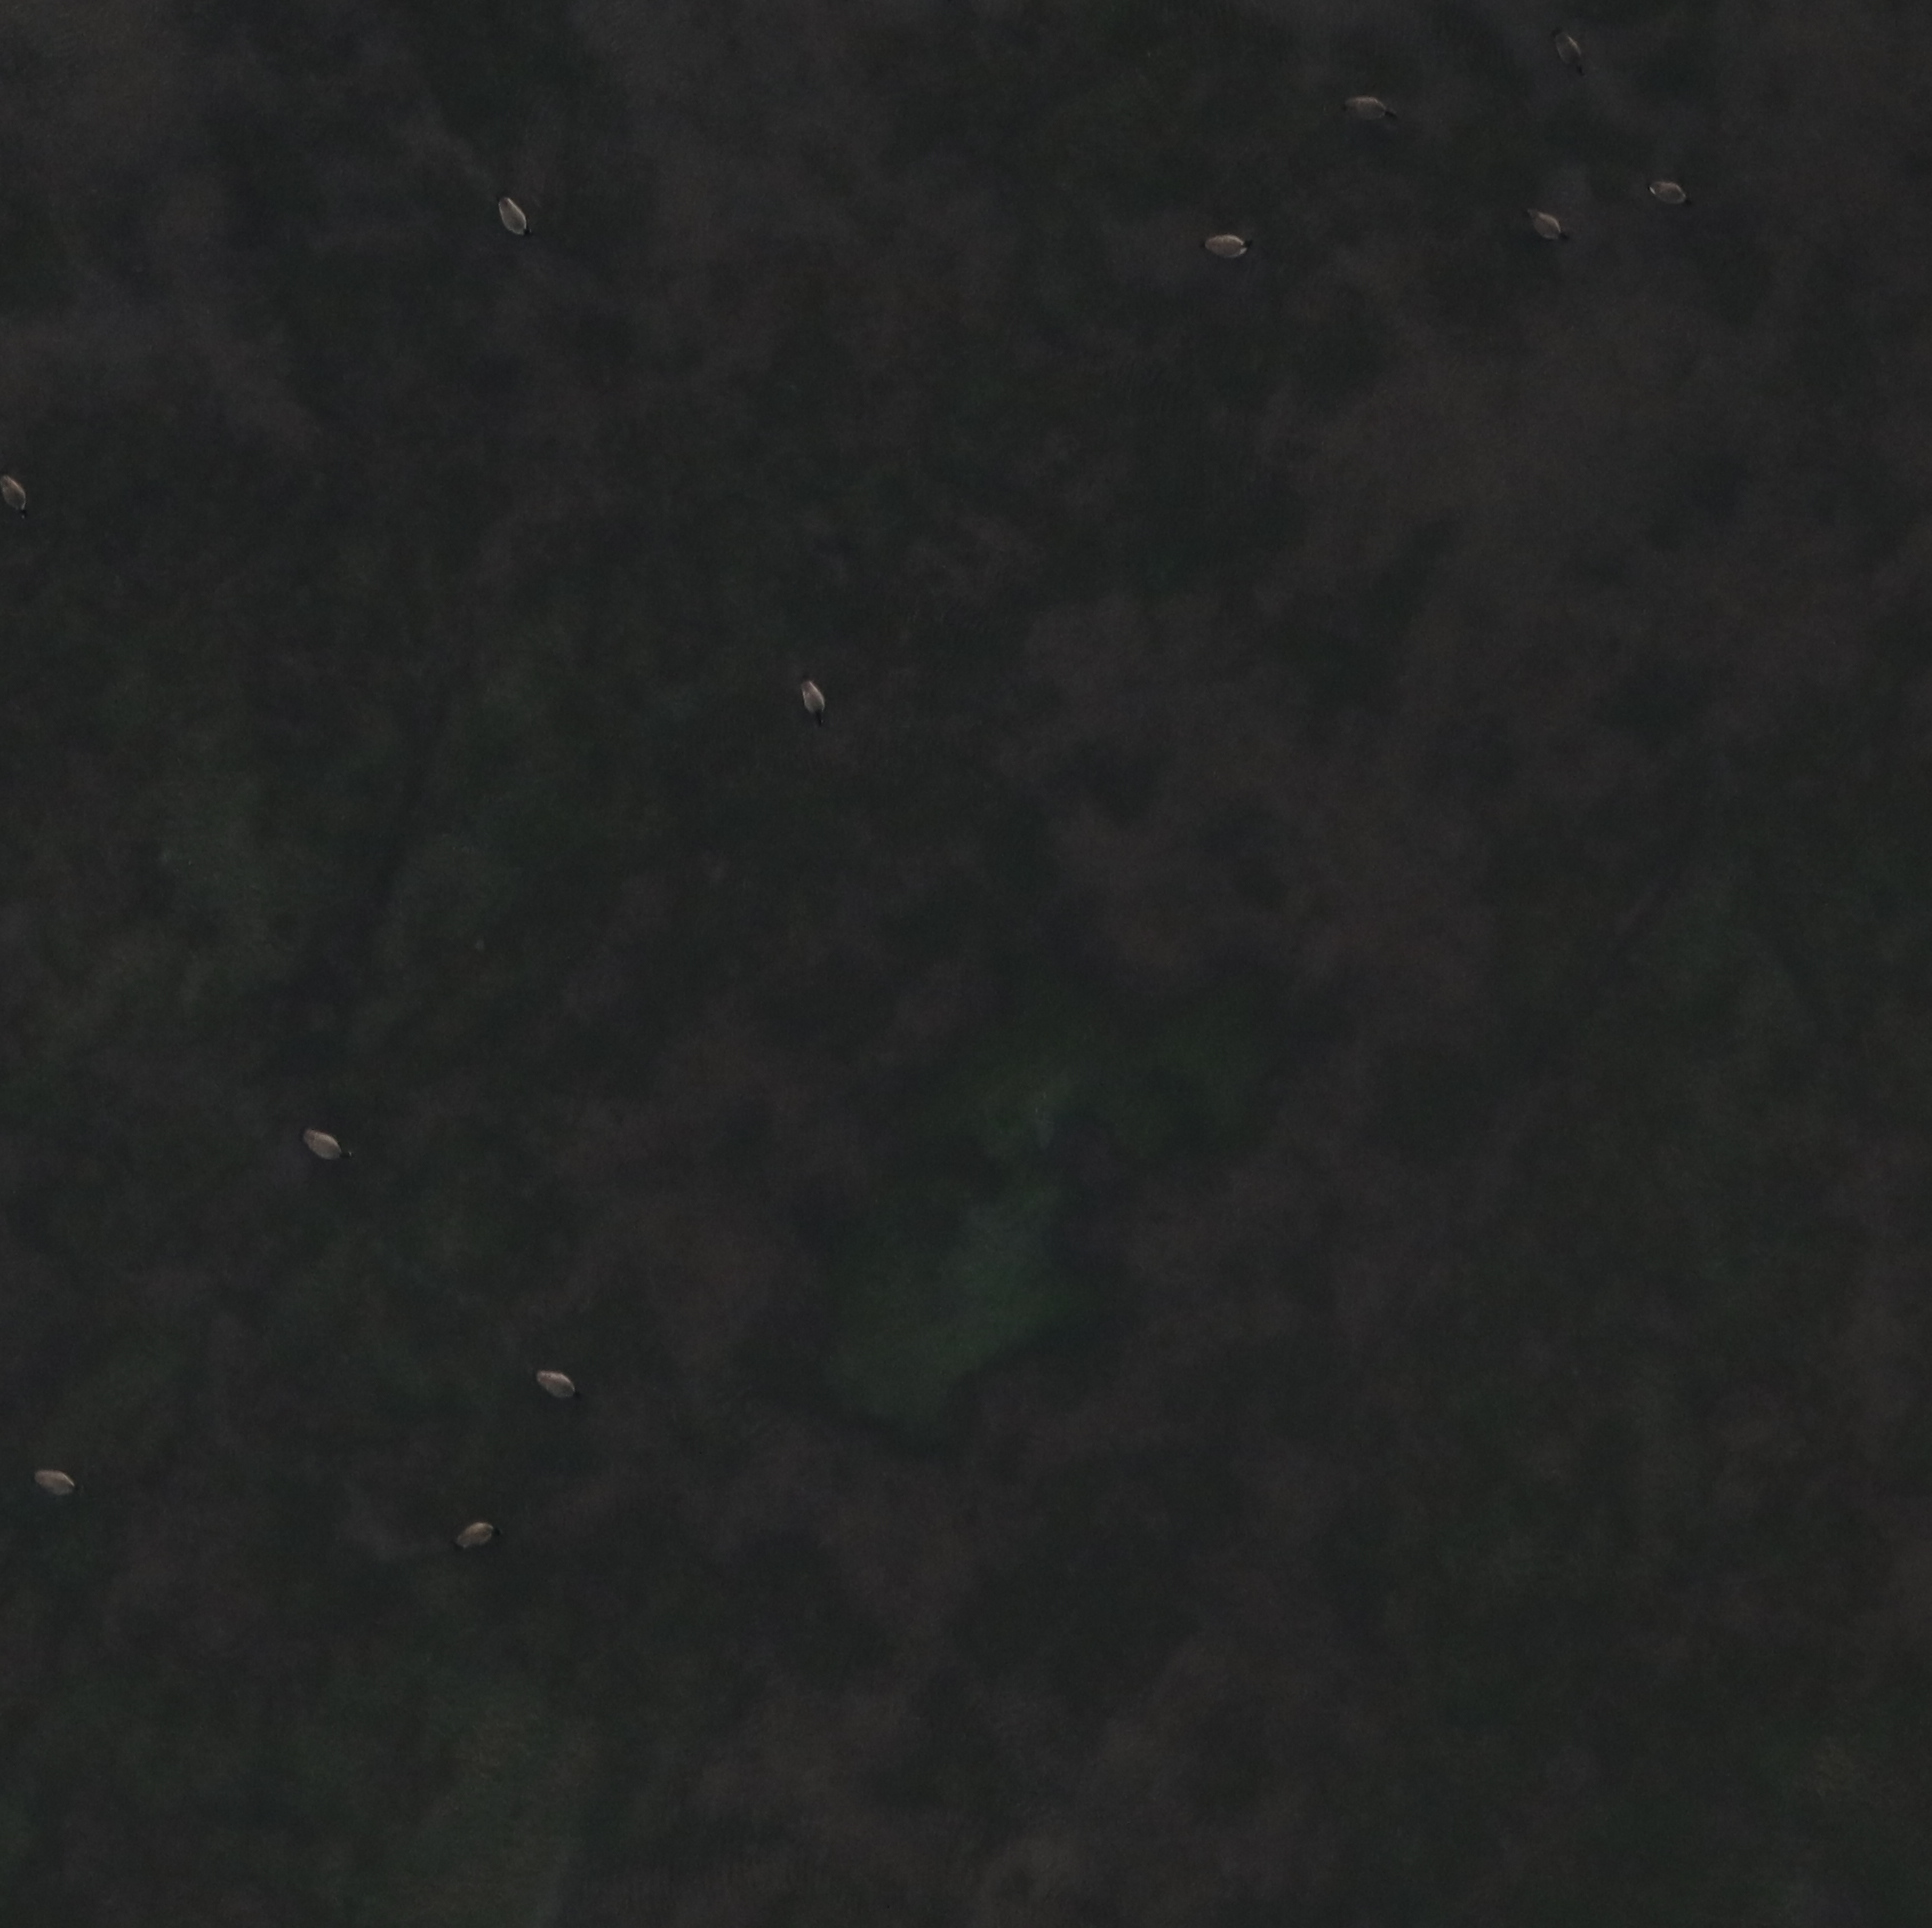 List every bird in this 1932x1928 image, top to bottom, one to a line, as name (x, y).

Canada goose (1566, 48)
Canada goose (1367, 110)
Canada goose (1671, 192)
Canada goose (511, 217)
Canada goose (1545, 228)
Canada goose (1224, 246)
Canada goose (13, 495)
Canada goose (809, 701)
Canada goose (324, 1145)
Canada goose (557, 1384)
Canada goose (56, 1481)
Canada goose (475, 1535)